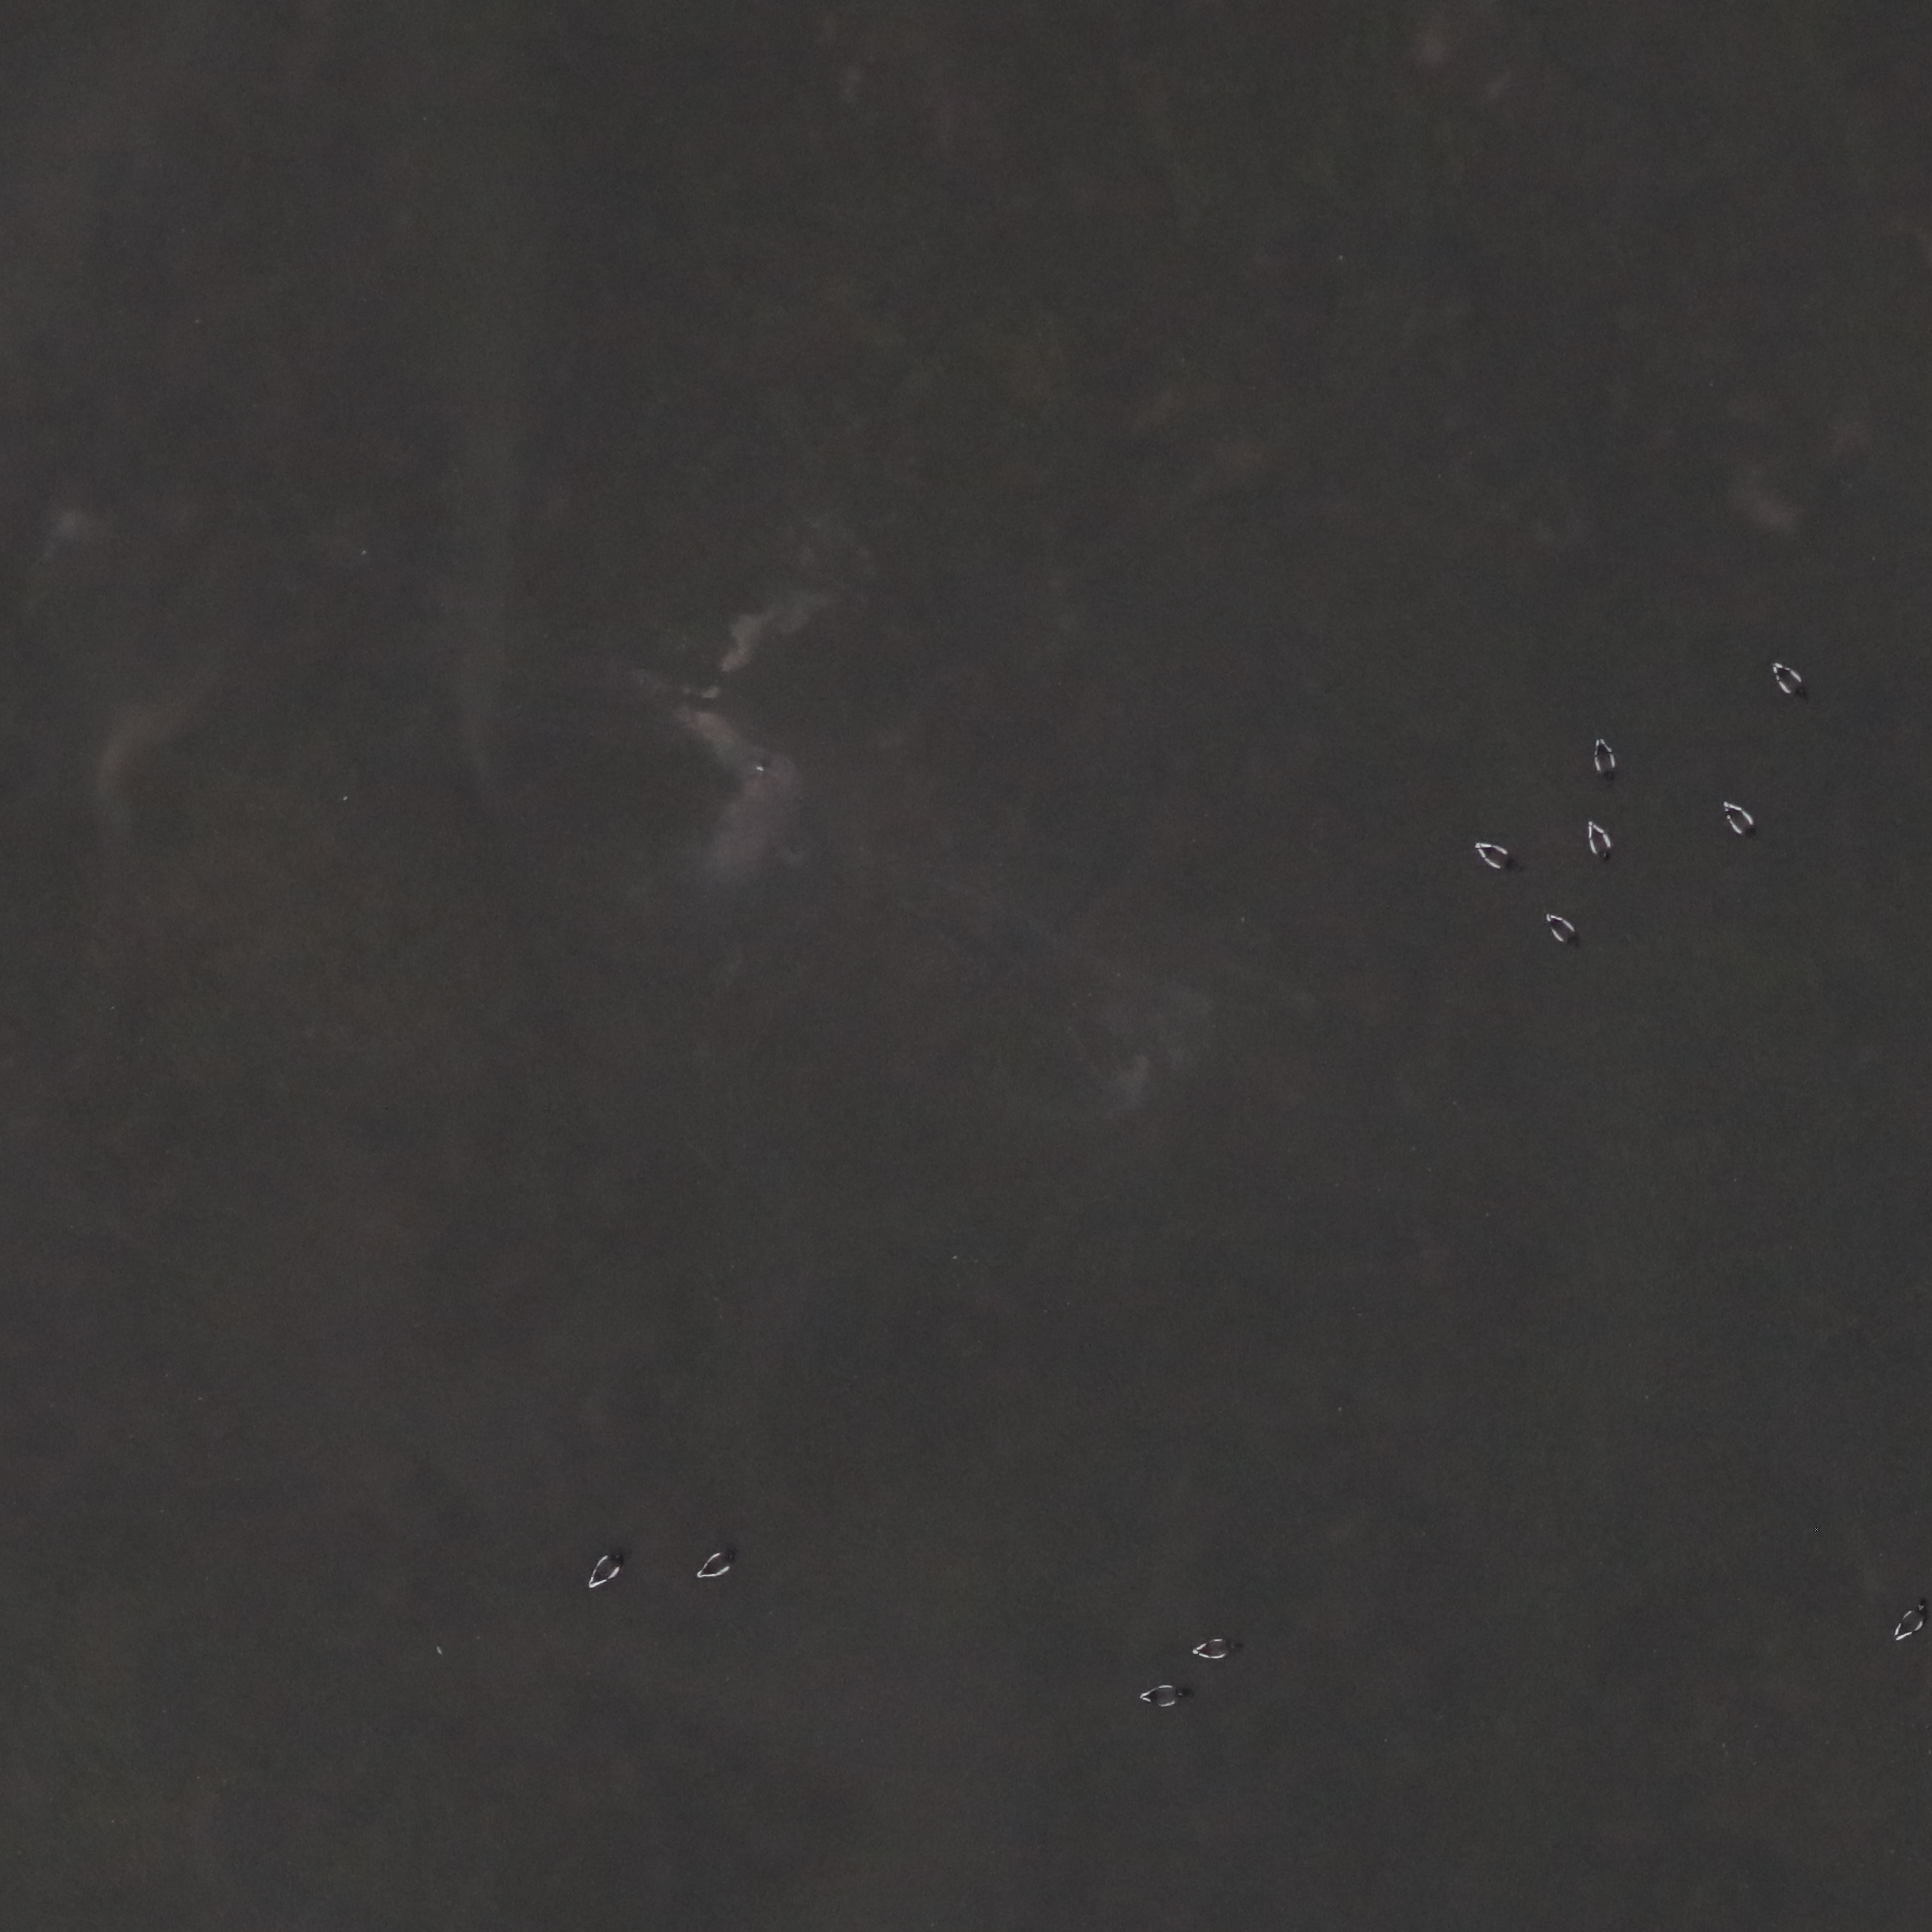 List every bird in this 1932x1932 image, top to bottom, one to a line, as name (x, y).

brant (1790, 681)
brant (1603, 761)
brant (1742, 821)
brant (1600, 842)
brant (1498, 857)
brant (1563, 931)
brant (714, 1564)
brant (605, 1570)
brant (1910, 1622)
brant (1216, 1650)
brant (1168, 1695)